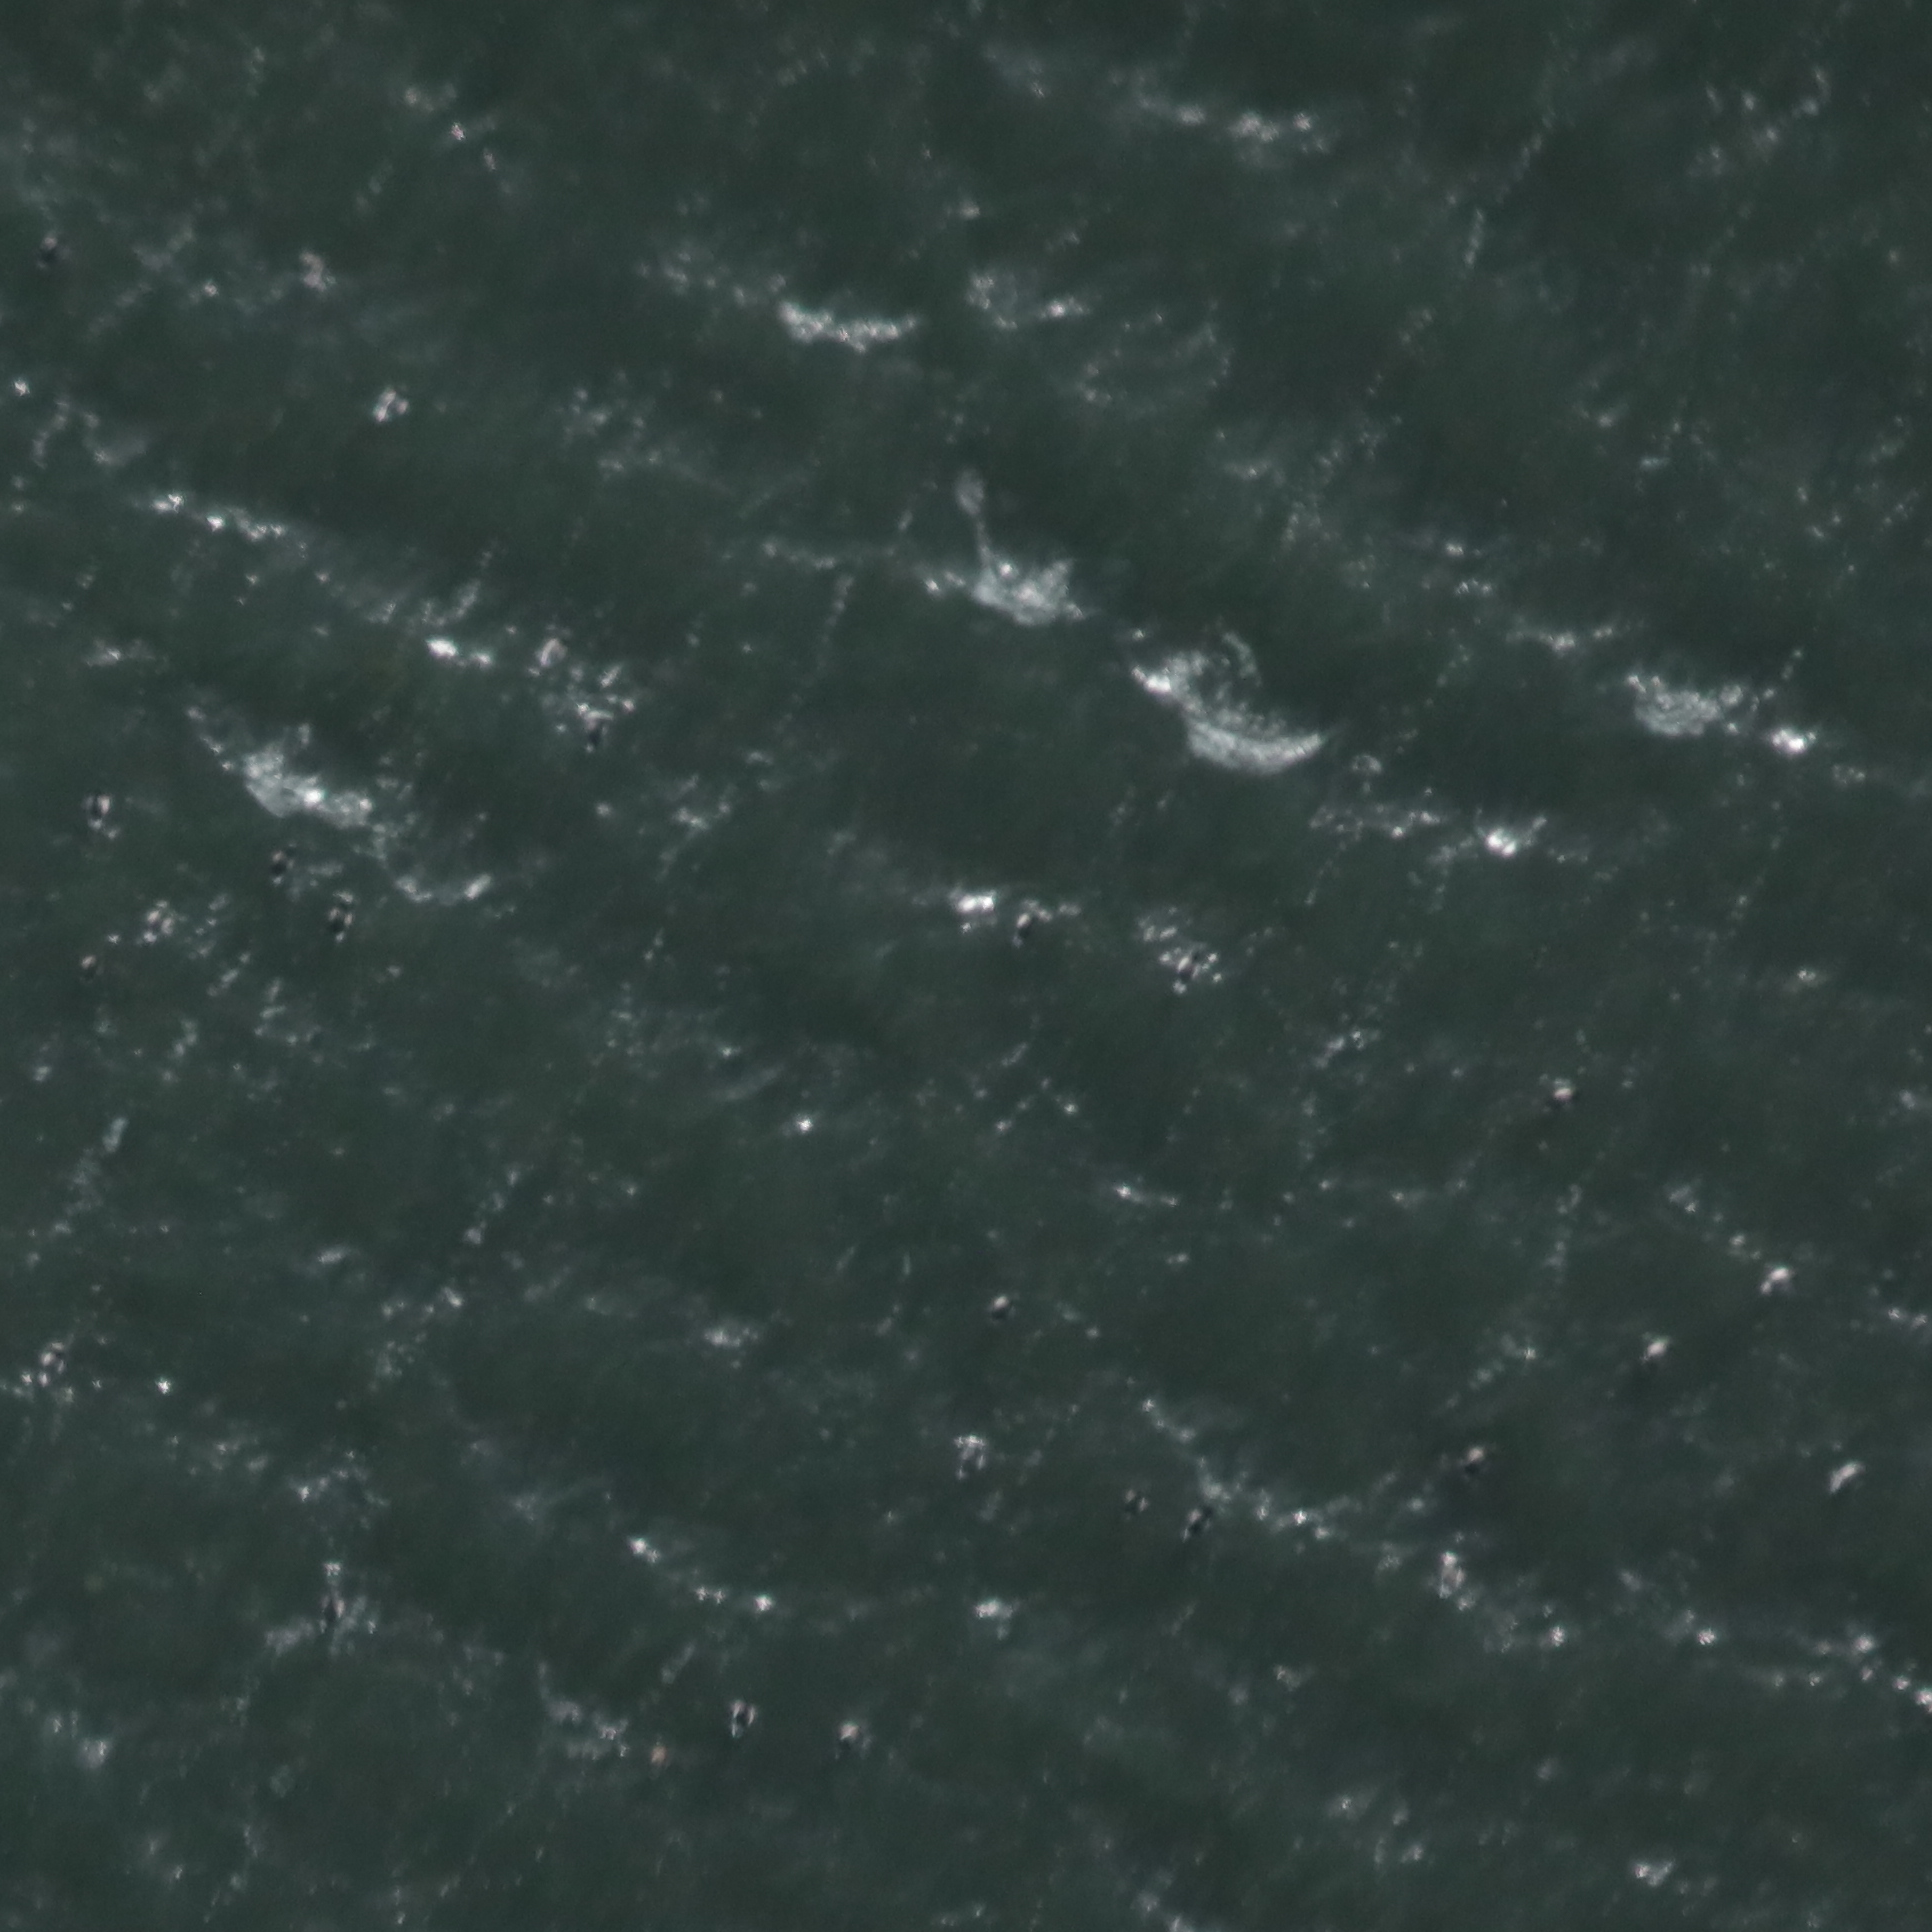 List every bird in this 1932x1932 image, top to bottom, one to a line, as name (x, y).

brant (50, 251)
brant (391, 405)
brant (594, 737)
brant (100, 807)
brant (282, 866)
brant (341, 921)
brant (156, 923)
brant (1026, 926)
brant (1187, 971)
brant (90, 972)
brant (1559, 1098)
brant (1783, 1285)
brant (1002, 1311)
brant (1655, 1350)
brant (54, 1367)
brant (1482, 1460)
brant (968, 1463)
brant (1848, 1481)
brant (1135, 1508)
brant (1197, 1527)
brant (1450, 1573)
brant (333, 1611)
brant (745, 1712)
brant (847, 1741)
other bird (659, 1759)